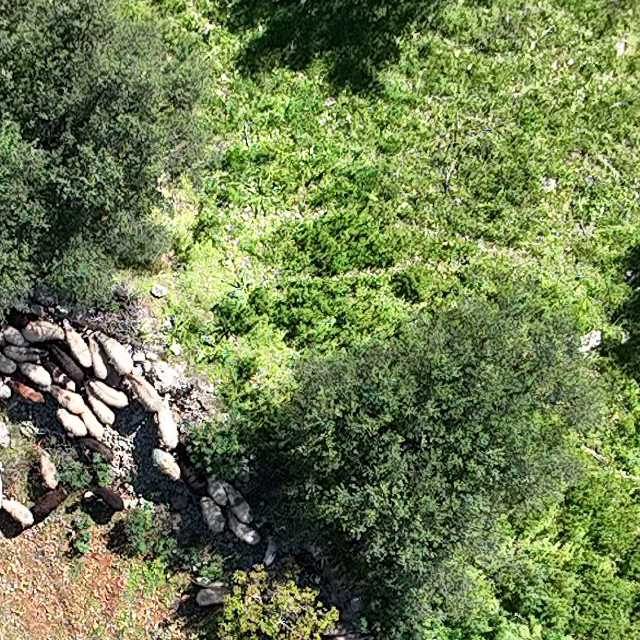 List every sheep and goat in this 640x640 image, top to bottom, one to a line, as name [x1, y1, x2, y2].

sheep [0, 318, 6, 344]
sheep [62, 320, 92, 367]
sheep [22, 321, 66, 341]
sheep [1, 324, 29, 345]
sheep [94, 332, 134, 374]
sheep [87, 339, 108, 378]
sheep [46, 342, 84, 380]
sheep [0, 345, 16, 373]
sheep [3, 345, 49, 363]
sheep [45, 361, 75, 391]
sheep [19, 362, 51, 387]
sheep [0, 366, 12, 398]
sheep [3, 376, 42, 402]
sheep [125, 377, 161, 411]
sheep [88, 381, 127, 406]
sheep [44, 387, 86, 413]
sheep [158, 394, 178, 447]
sheep [87, 396, 115, 425]
sheep [81, 406, 105, 436]
sheep [56, 408, 87, 435]
sheep [79, 435, 114, 462]
sheep [36, 447, 57, 488]
sheep [152, 448, 181, 482]
sheep [208, 475, 227, 506]
sheep [223, 482, 251, 522]
sheep [33, 483, 70, 520]
sheep [83, 488, 124, 510]
sheep [200, 497, 224, 533]
sheep [2, 499, 33, 530]
sheep [227, 512, 259, 544]
sheep [262, 536, 276, 565]
sheep [191, 577, 228, 588]
sheep [196, 587, 231, 605]
sheep [322, 621, 359, 634]
sheep [325, 632, 374, 639]